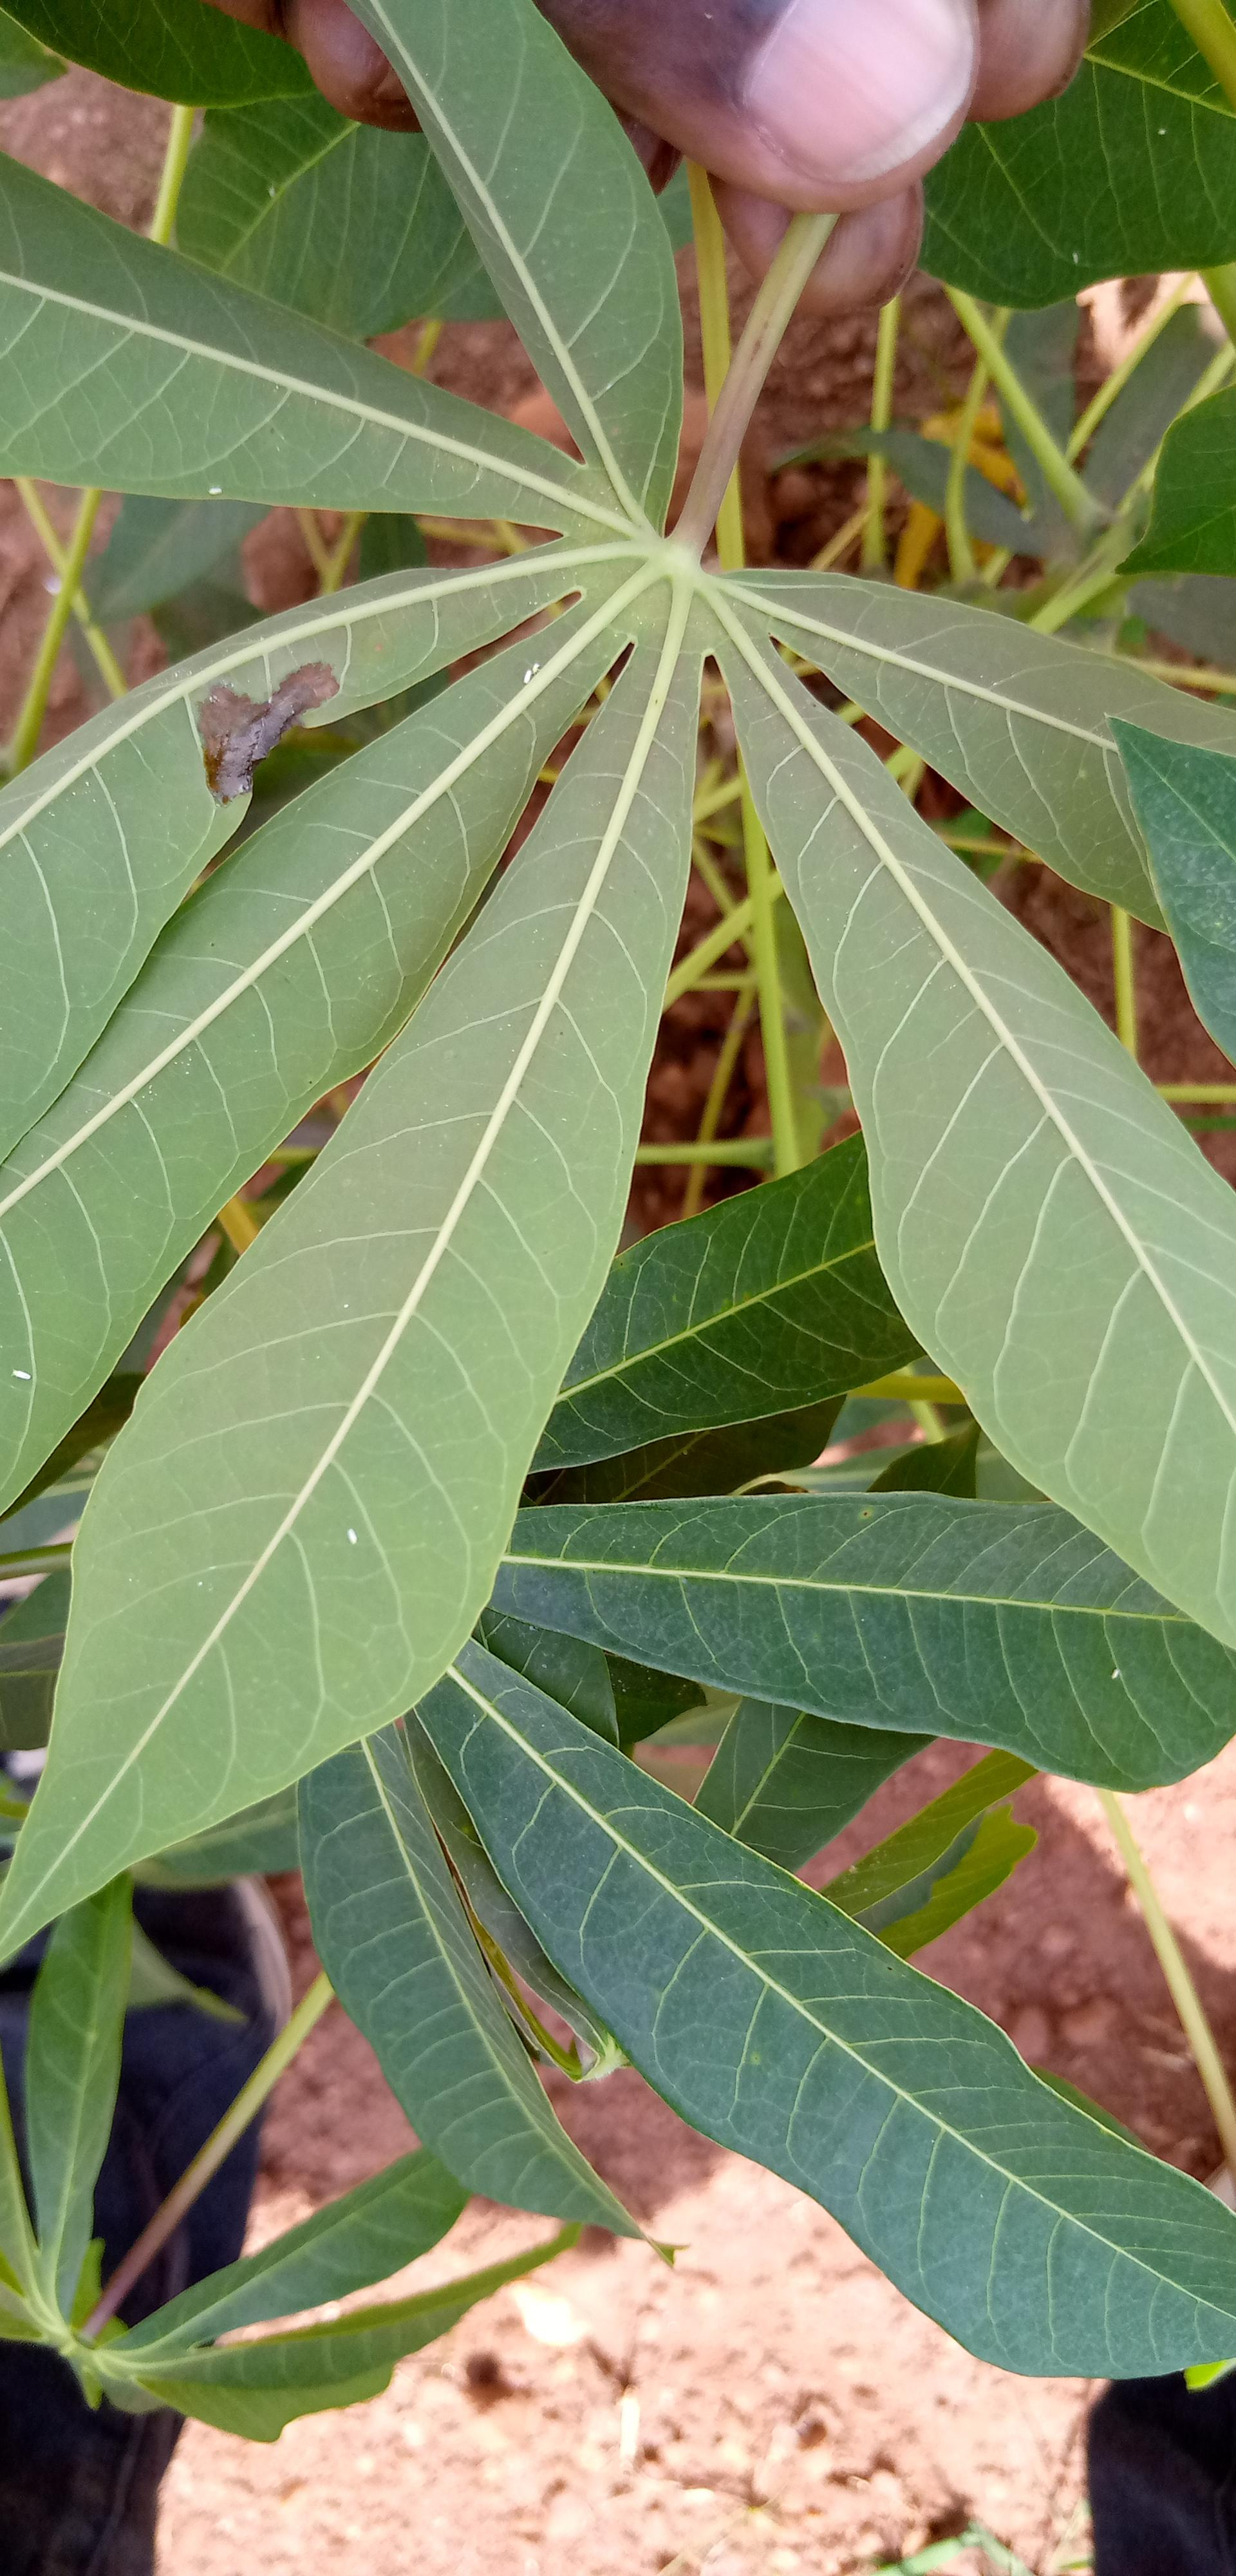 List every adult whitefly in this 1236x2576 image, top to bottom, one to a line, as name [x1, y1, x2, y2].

whitefly [1156, 126, 1167, 138]
whitefly [1069, 249, 1081, 268]
whitefly [202, 485, 228, 499]
whitefly [531, 659, 541, 676]
whitefly [522, 667, 532, 685]
whitefly [8, 1365, 37, 1383]
whitefly [343, 1525, 362, 1548]
whitefly [1107, 1665, 1123, 1682]